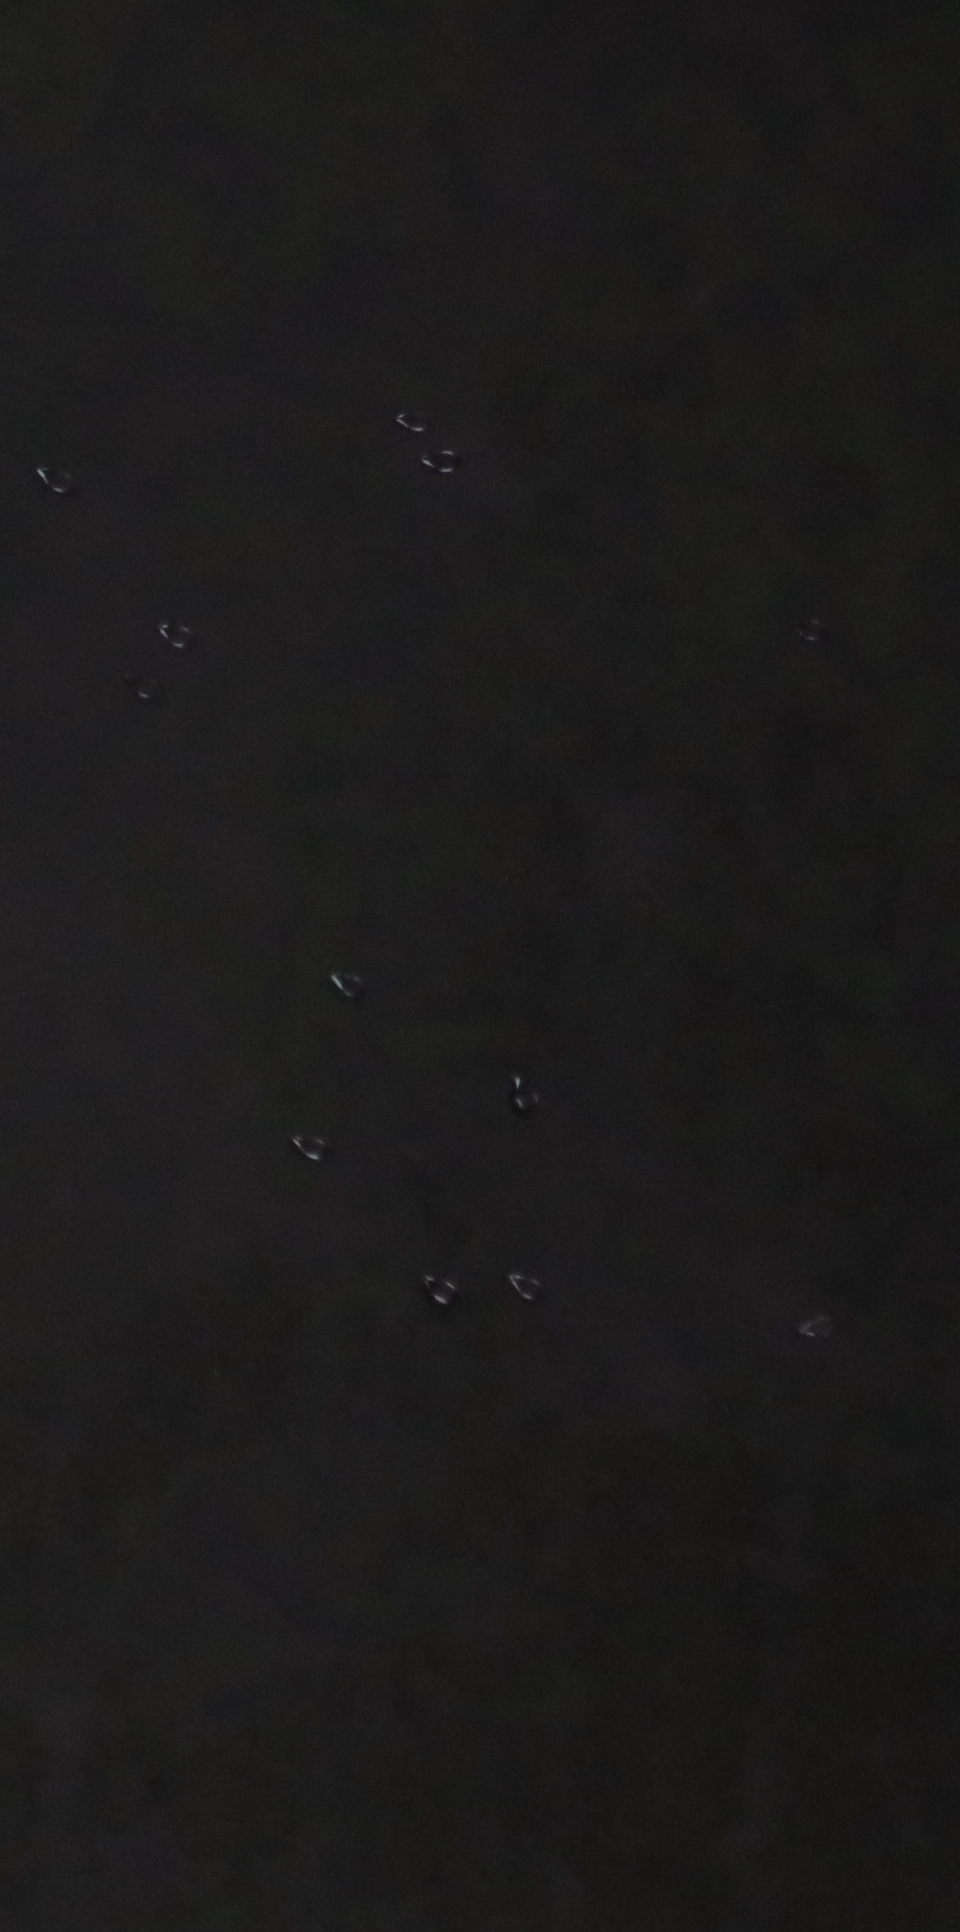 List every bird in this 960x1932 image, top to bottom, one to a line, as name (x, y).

brant (409, 427)
brant (442, 465)
brant (58, 483)
brant (814, 631)
brant (176, 636)
brant (149, 690)
brant (343, 985)
brant (522, 1087)
brant (308, 1145)
brant (527, 1285)
brant (441, 1289)
brant (820, 1331)